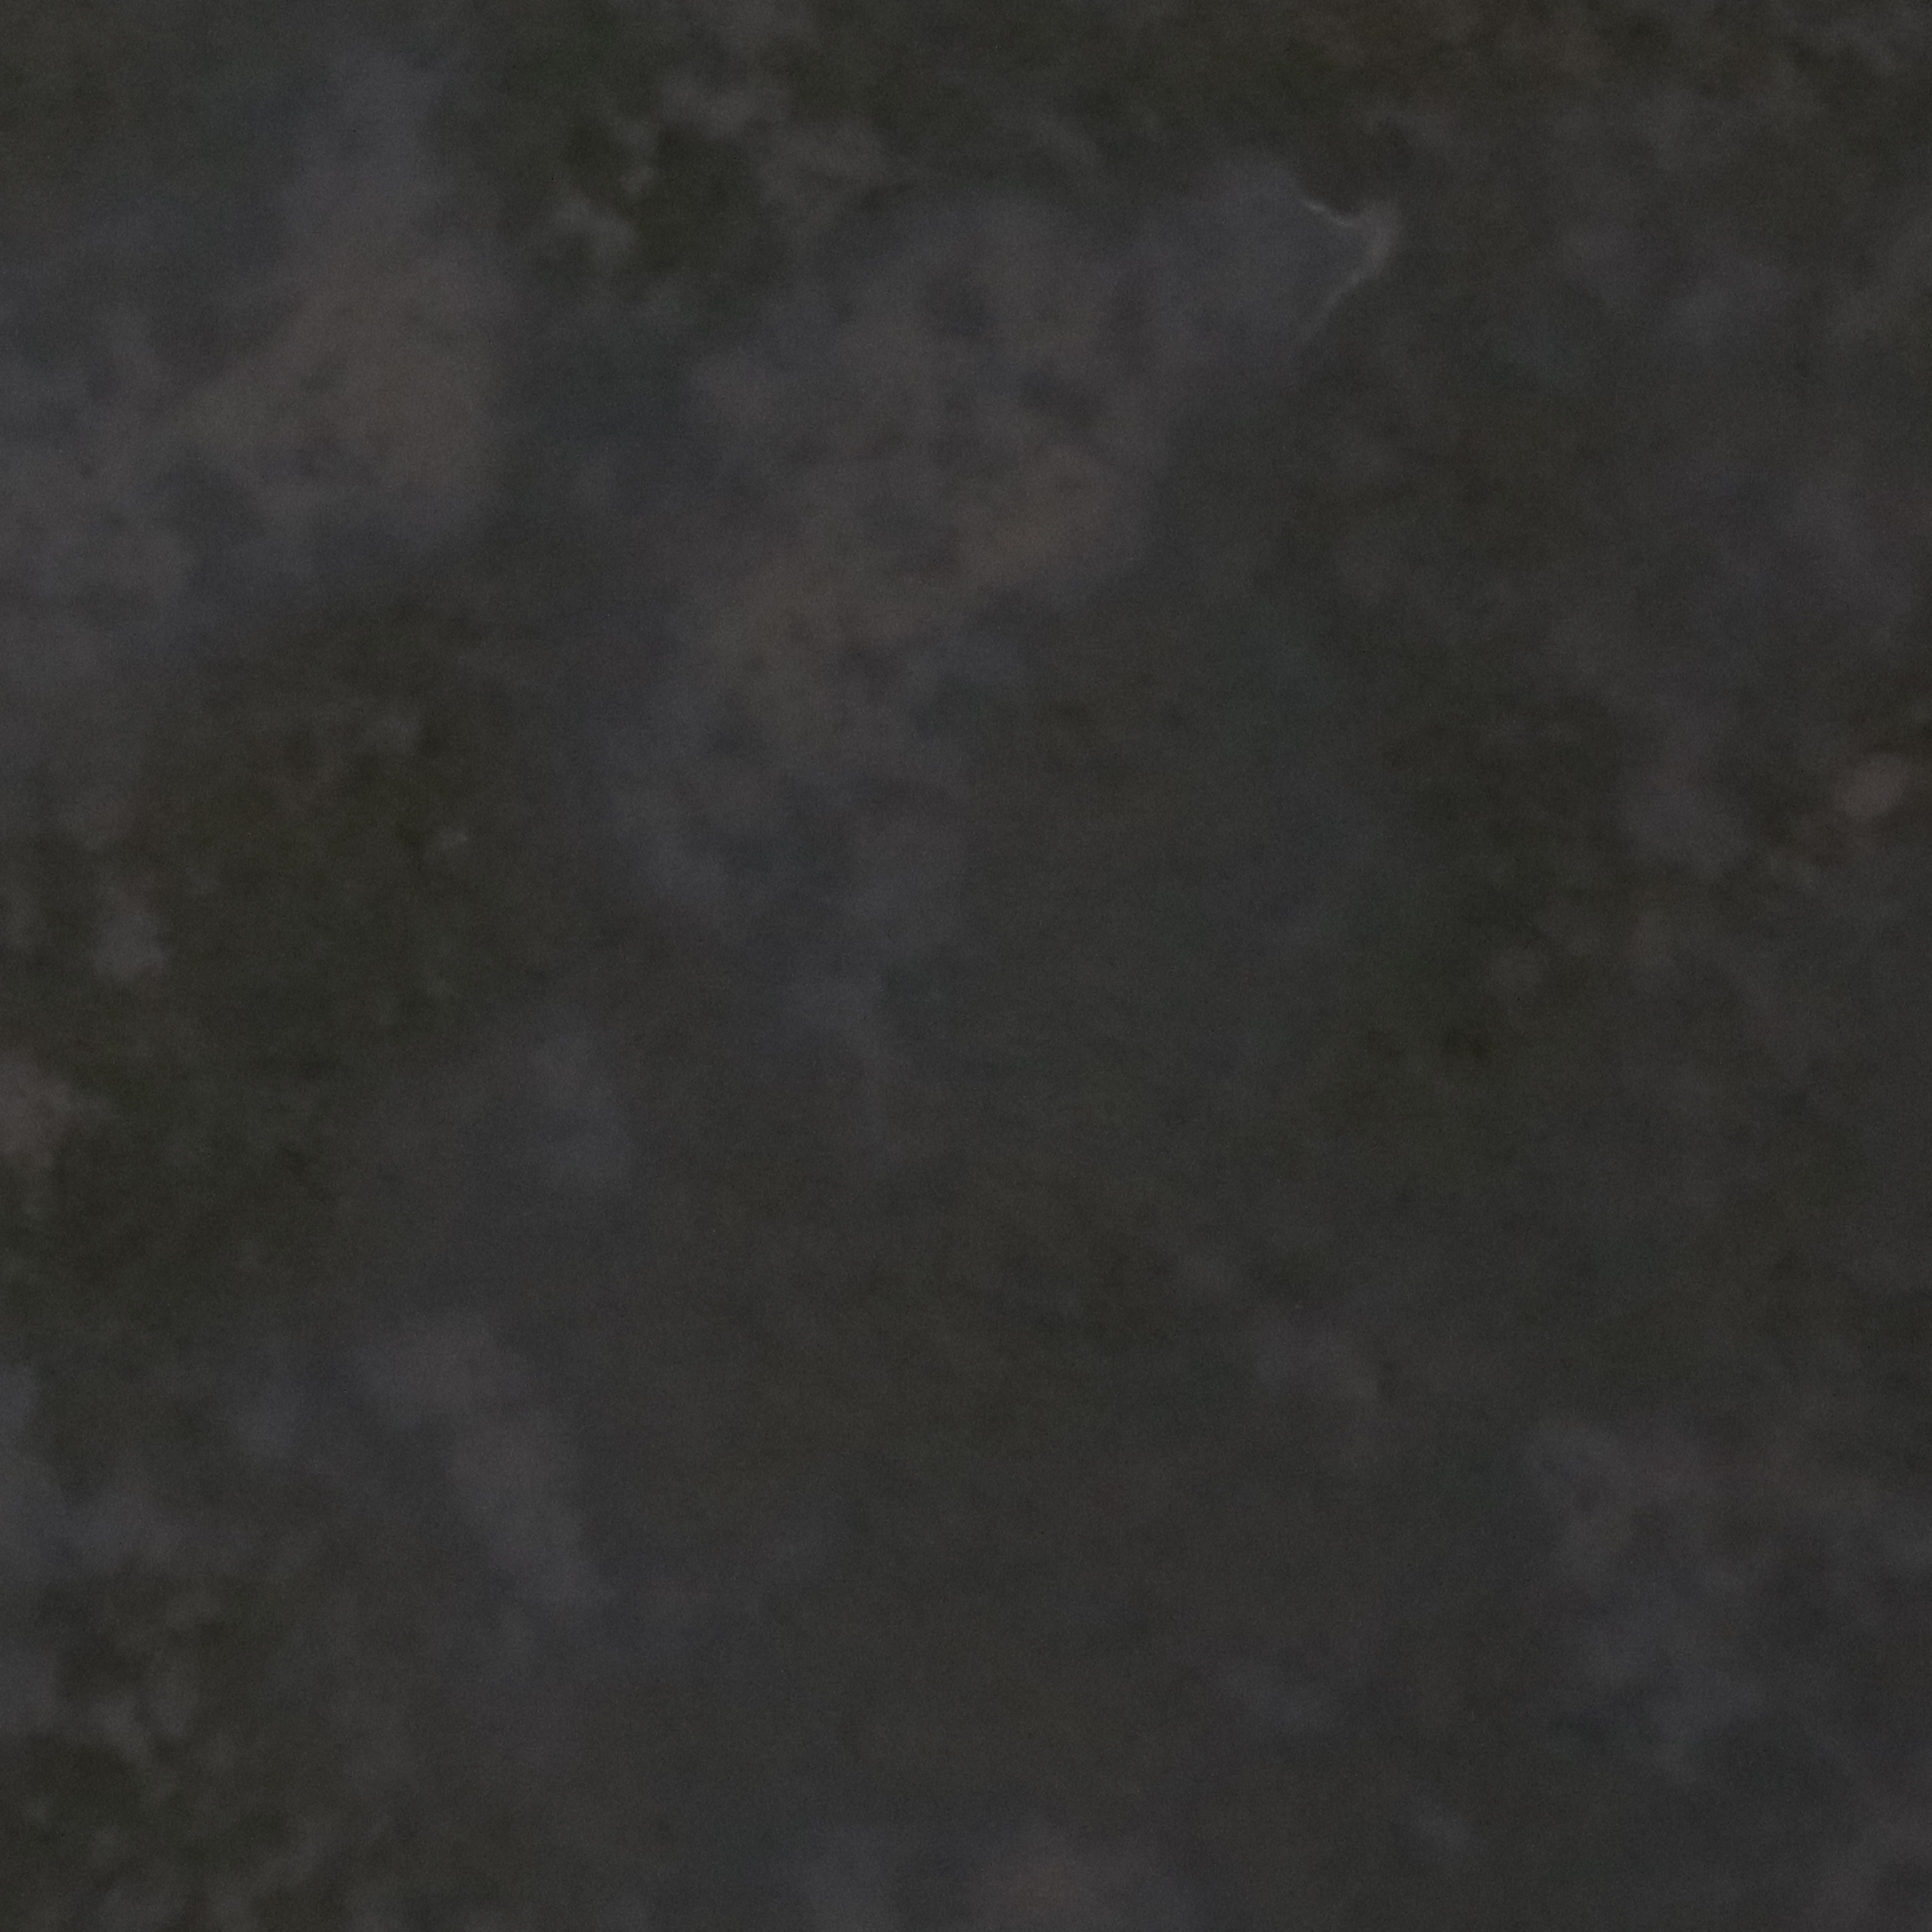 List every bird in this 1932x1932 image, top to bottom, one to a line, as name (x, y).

None